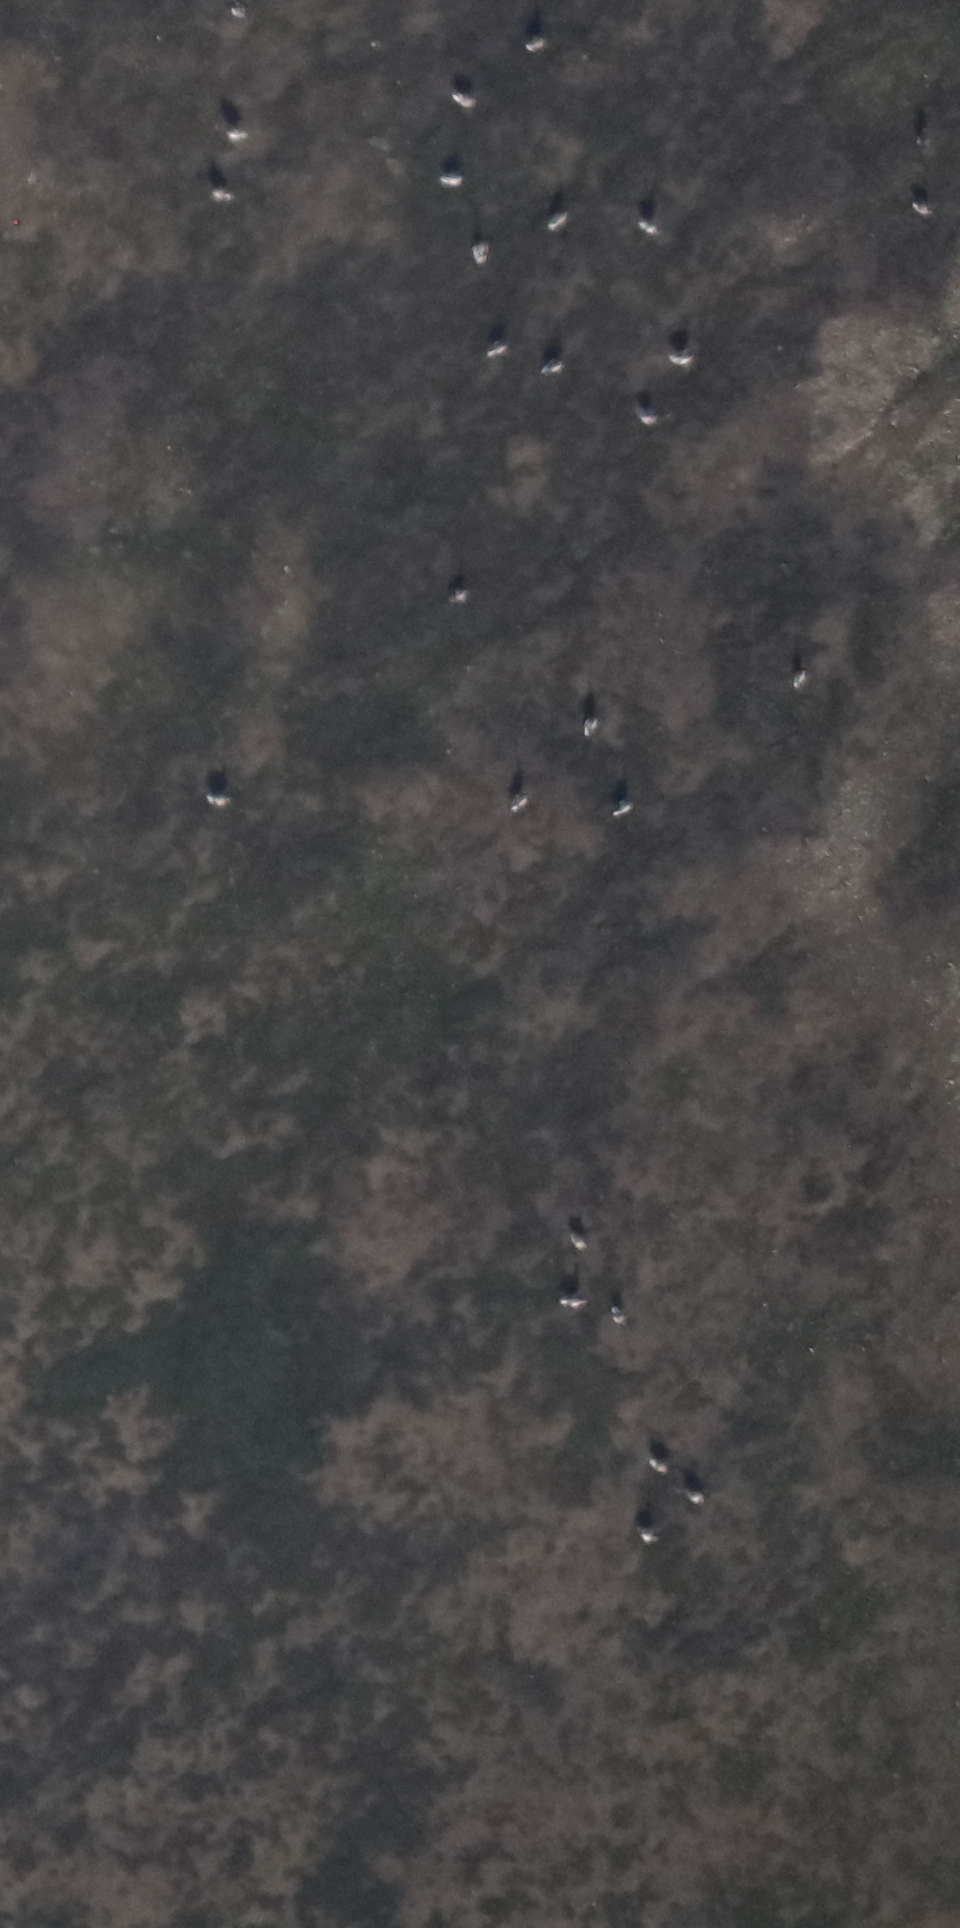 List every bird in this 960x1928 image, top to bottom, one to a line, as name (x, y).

brant (241, 13)
brant (524, 50)
brant (464, 107)
brant (238, 137)
brant (929, 138)
brant (452, 177)
brant (225, 195)
brant (918, 213)
brant (555, 223)
brant (656, 226)
brant (476, 253)
brant (494, 352)
brant (682, 362)
brant (554, 365)
brant (650, 423)
brant (460, 596)
brant (800, 678)
brant (591, 726)
brant (223, 799)
brant (520, 800)
brant (624, 806)
brant (580, 1244)
brant (572, 1301)
brant (620, 1316)
brant (659, 1465)
brant (699, 1496)
brant (650, 1536)